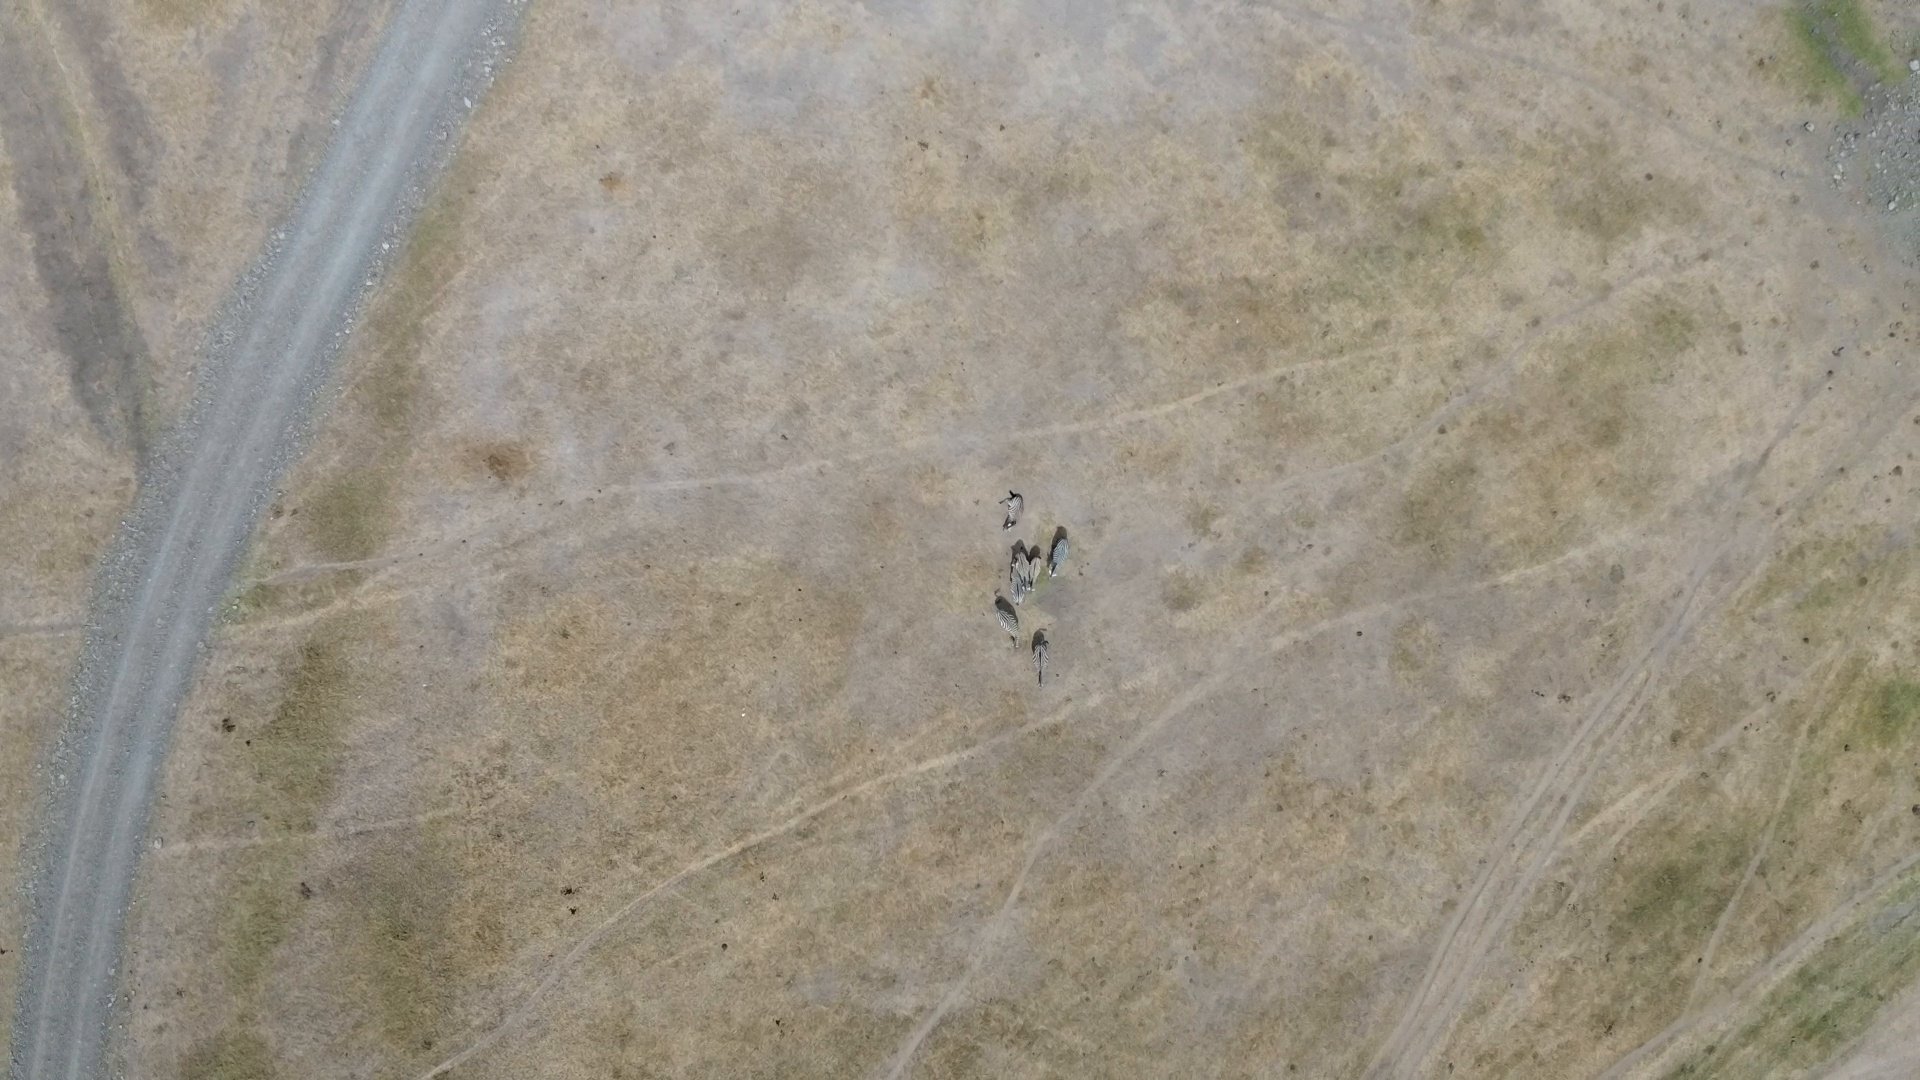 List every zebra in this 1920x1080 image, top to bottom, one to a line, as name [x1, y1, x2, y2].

zebra [1798, 118, 1819, 134]
zebra [999, 495, 1023, 531]
zebra [1049, 538, 1069, 580]
zebra [1016, 552, 1030, 593]
zebra [1029, 557, 1041, 594]
zebra [1010, 560, 1024, 604]
zebra [996, 610, 1019, 648]
zebra [1033, 644, 1049, 688]